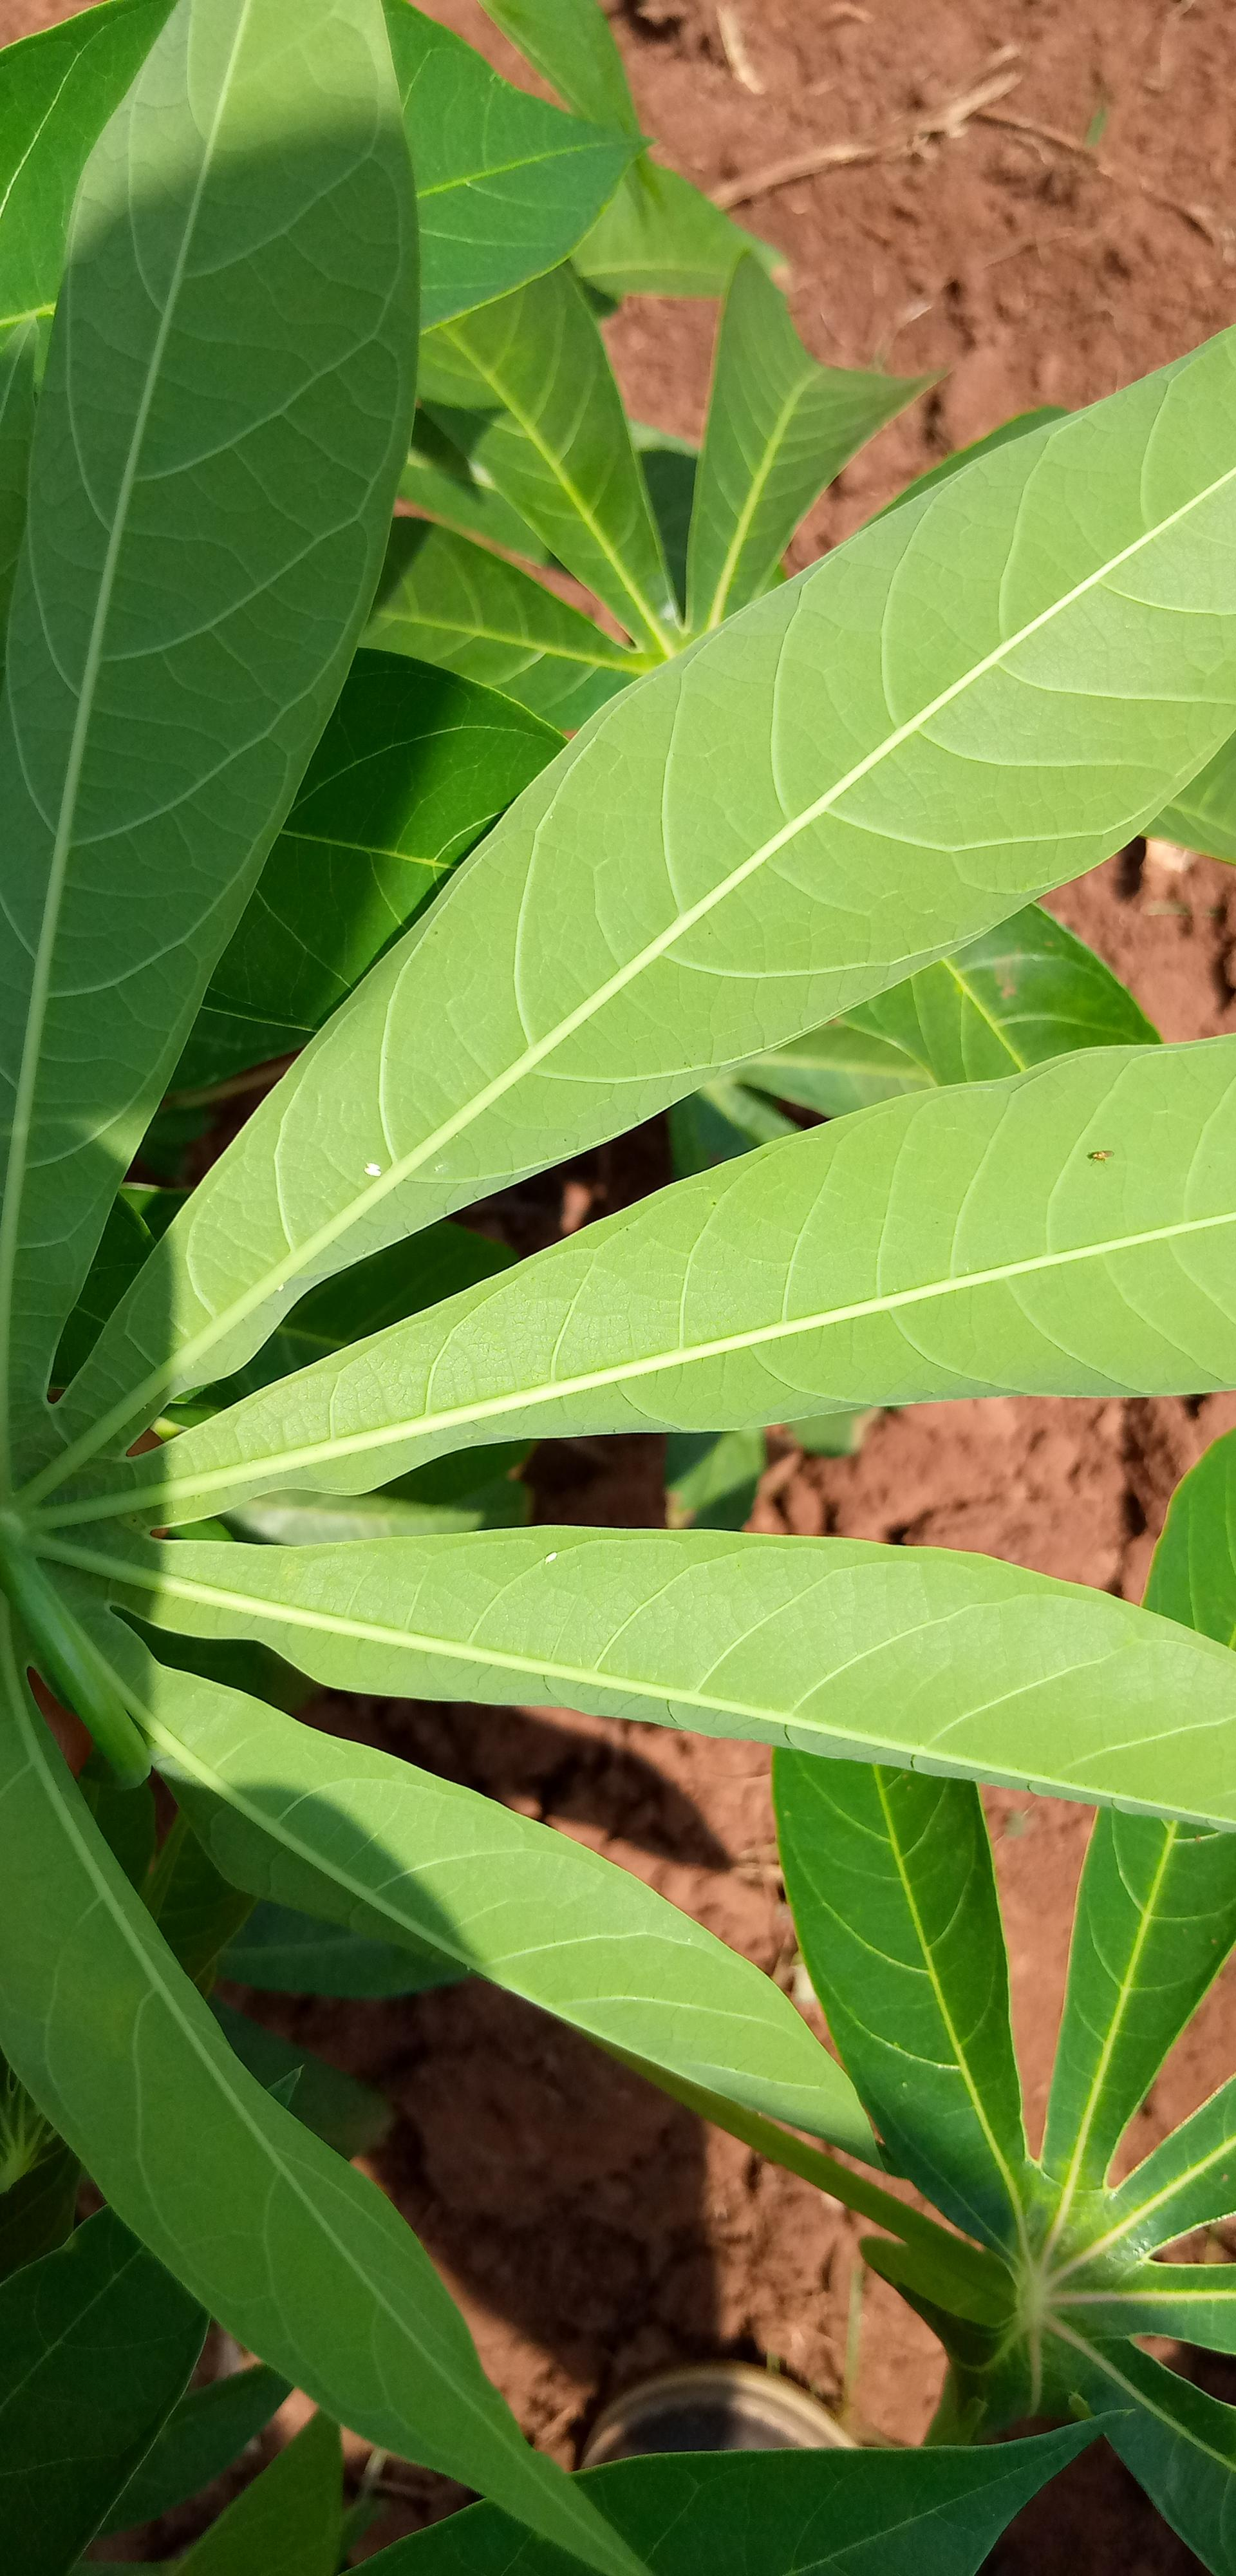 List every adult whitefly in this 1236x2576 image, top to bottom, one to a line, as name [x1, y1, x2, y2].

whitefly [355, 1148, 389, 1193]
whitefly [537, 1544, 571, 1576]